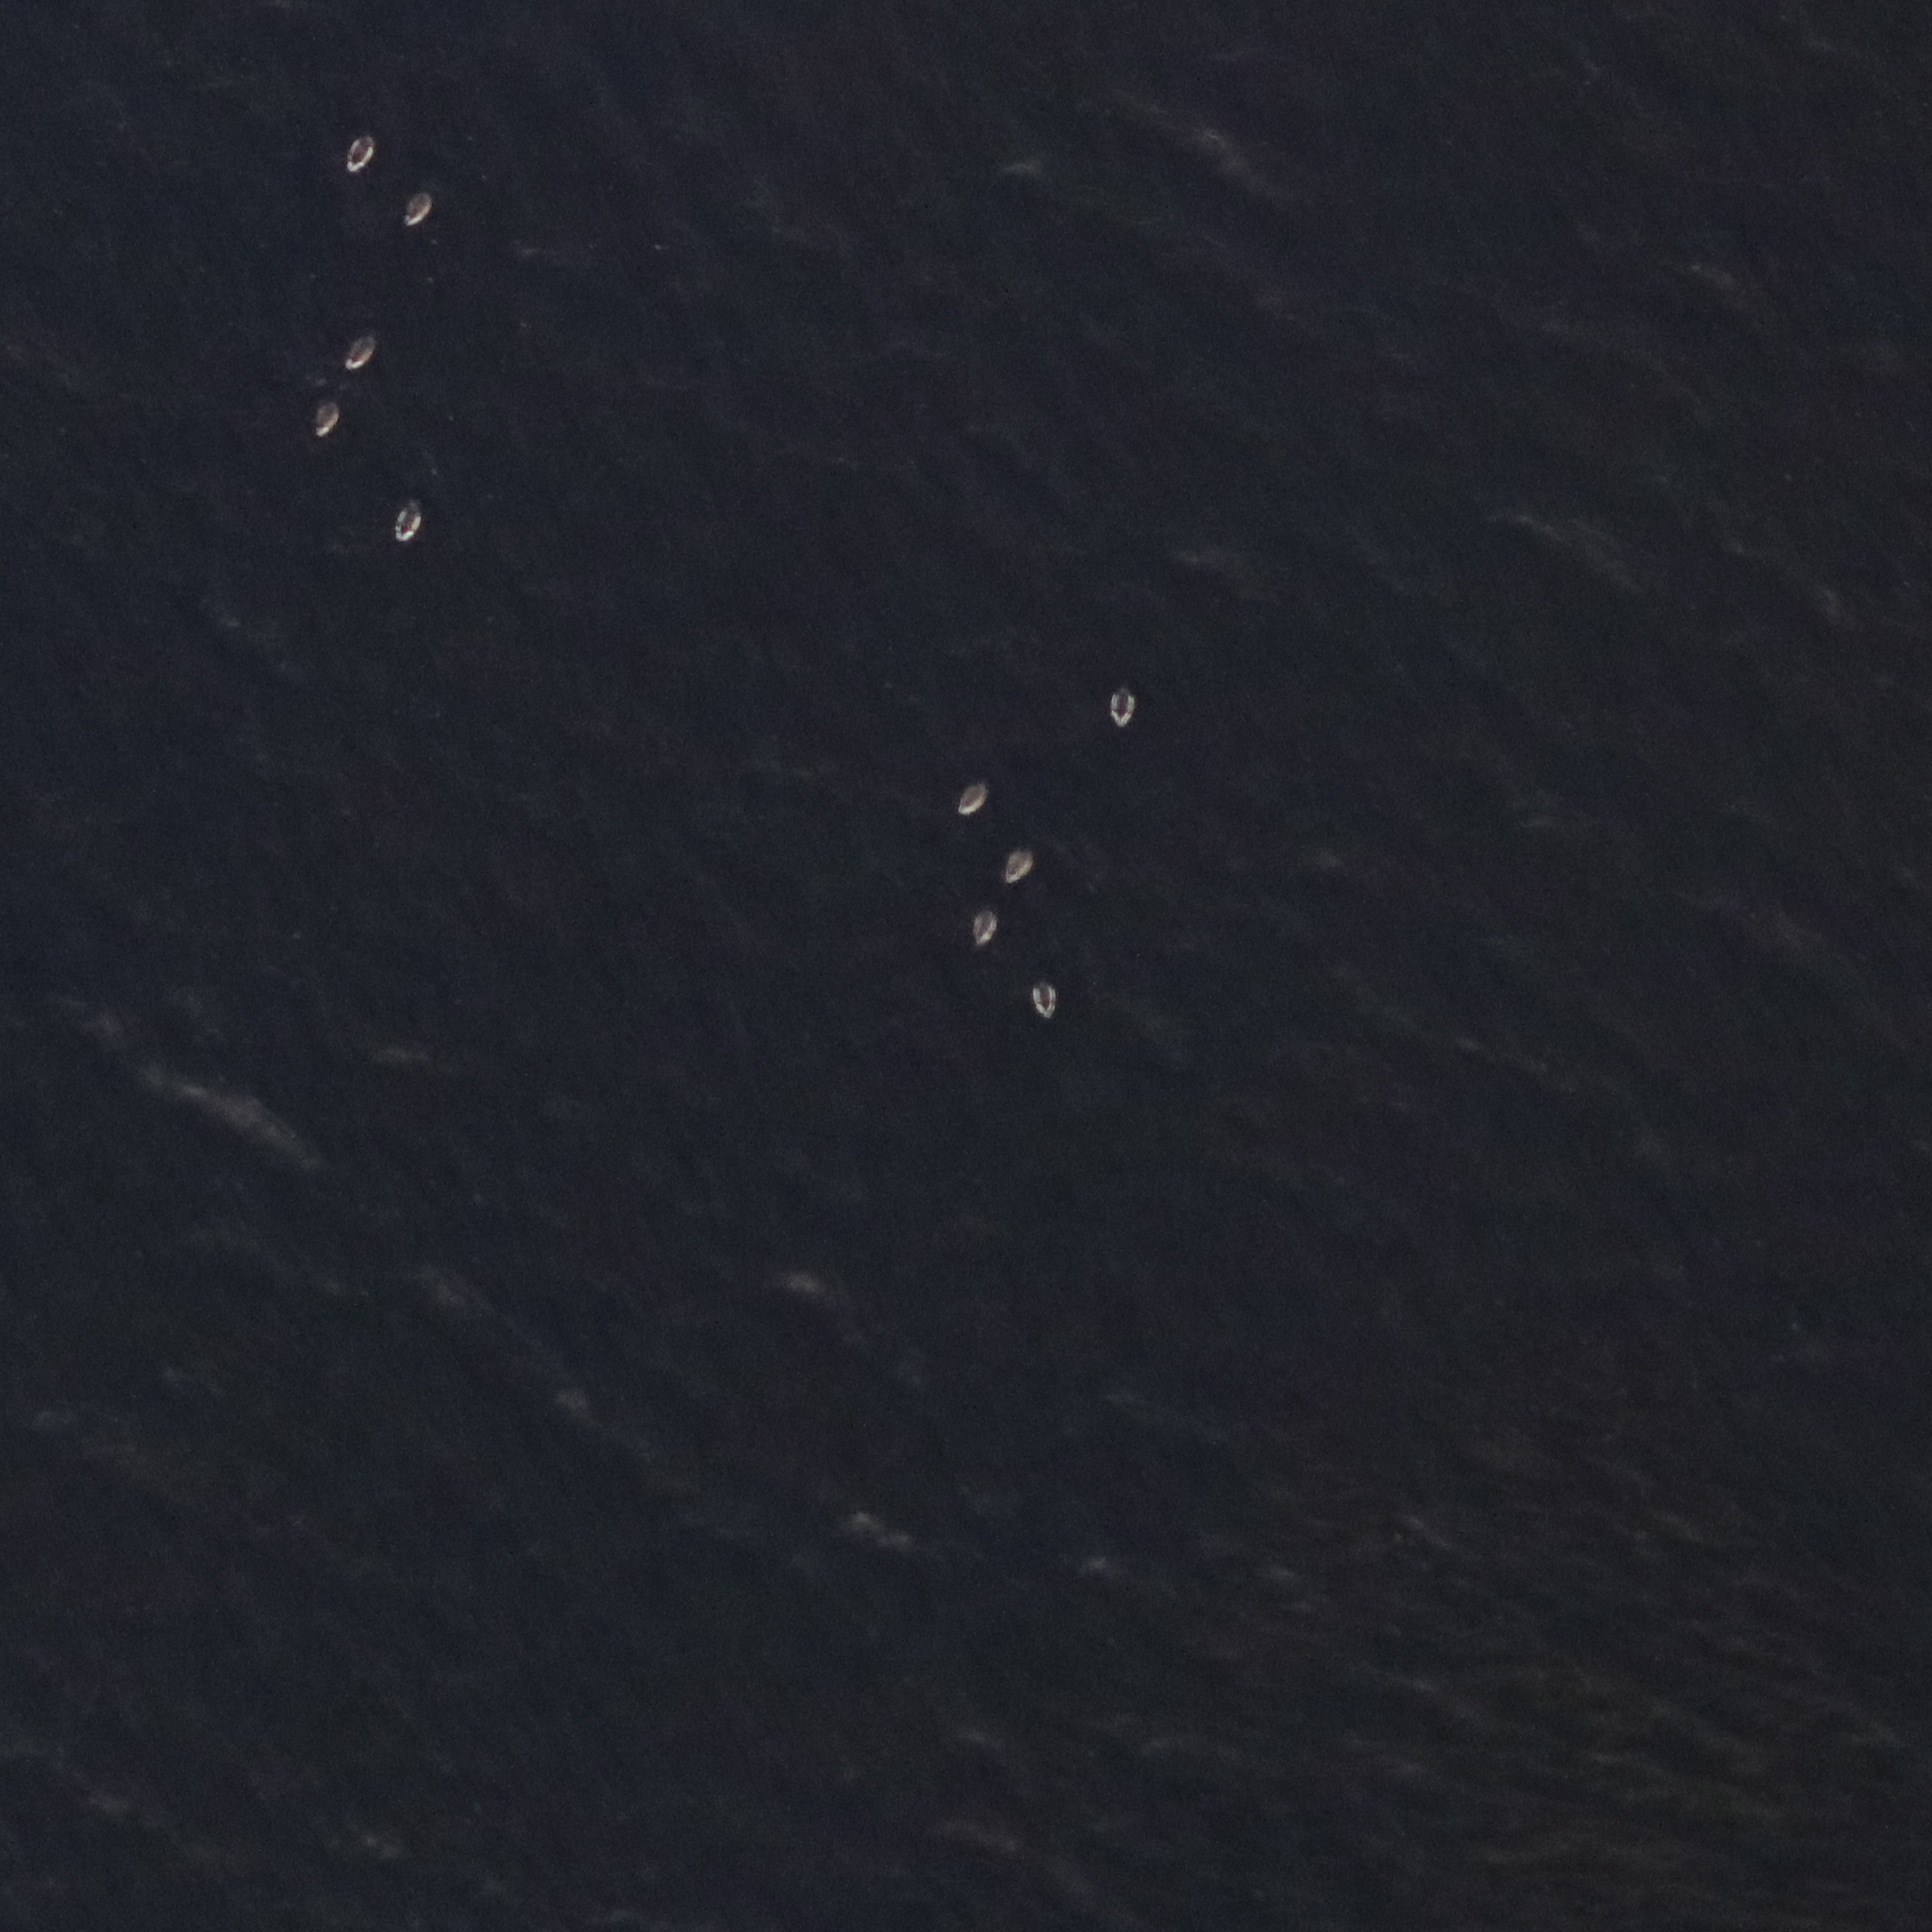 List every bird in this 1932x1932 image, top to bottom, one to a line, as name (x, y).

brant (360, 152)
brant (419, 209)
brant (351, 359)
brant (325, 416)
brant (407, 520)
brant (1123, 706)
brant (974, 794)
brant (1020, 863)
brant (988, 922)
brant (1044, 998)